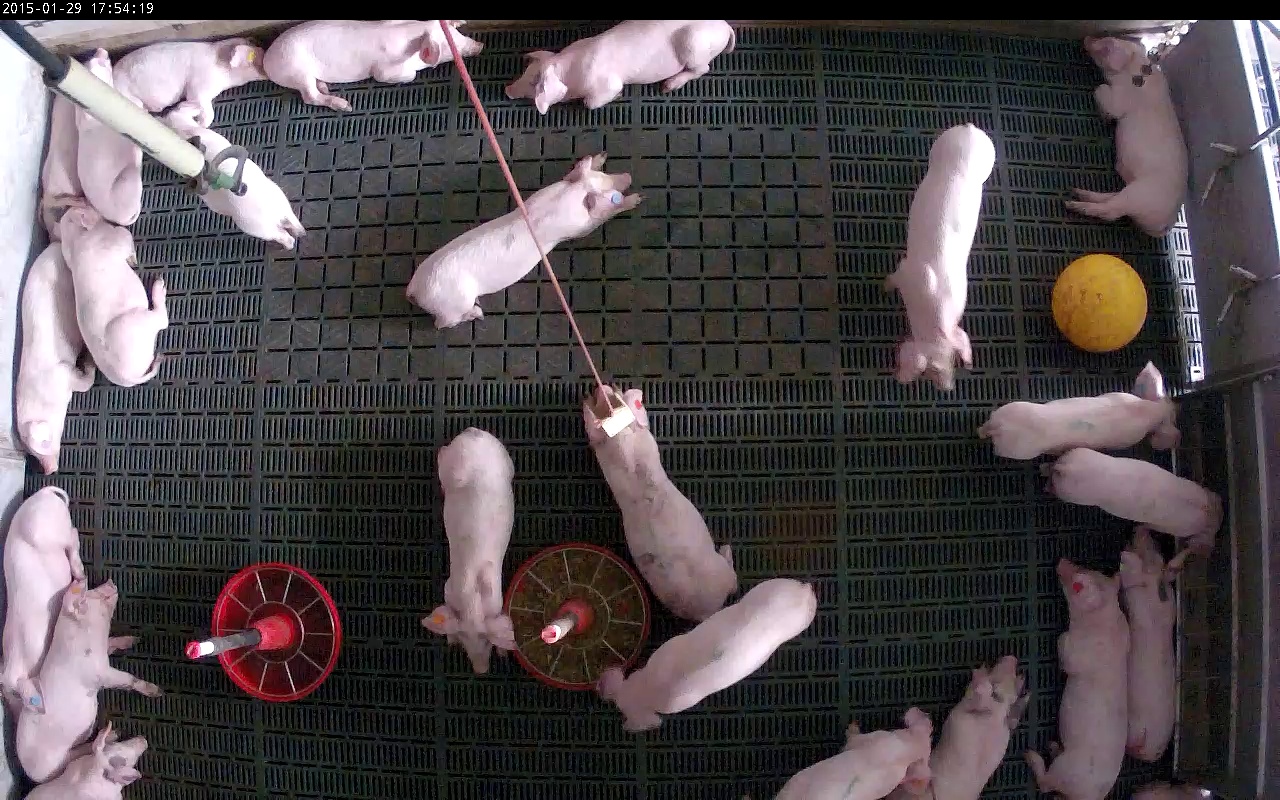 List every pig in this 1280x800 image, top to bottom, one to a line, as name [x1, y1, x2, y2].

pig [264, 20, 482, 112]
pig [504, 20, 738, 114]
pig [114, 35, 272, 128]
pig [1068, 36, 1189, 239]
pig [74, 48, 144, 227]
pig [36, 94, 86, 242]
pig [150, 100, 307, 251]
pig [882, 122, 997, 393]
pig [407, 152, 646, 331]
pig [52, 197, 171, 389]
pig [15, 242, 97, 476]
pig [978, 360, 1182, 461]
pig [583, 382, 736, 625]
pig [423, 424, 515, 673]
pig [1040, 448, 1224, 558]
pig [0, 485, 83, 723]
pig [1119, 524, 1187, 761]
pig [1028, 556, 1132, 798]
pig [15, 575, 165, 784]
pig [594, 580, 817, 731]
pig [887, 654, 1030, 799]
pig [780, 708, 934, 799]
pig [24, 721, 149, 799]